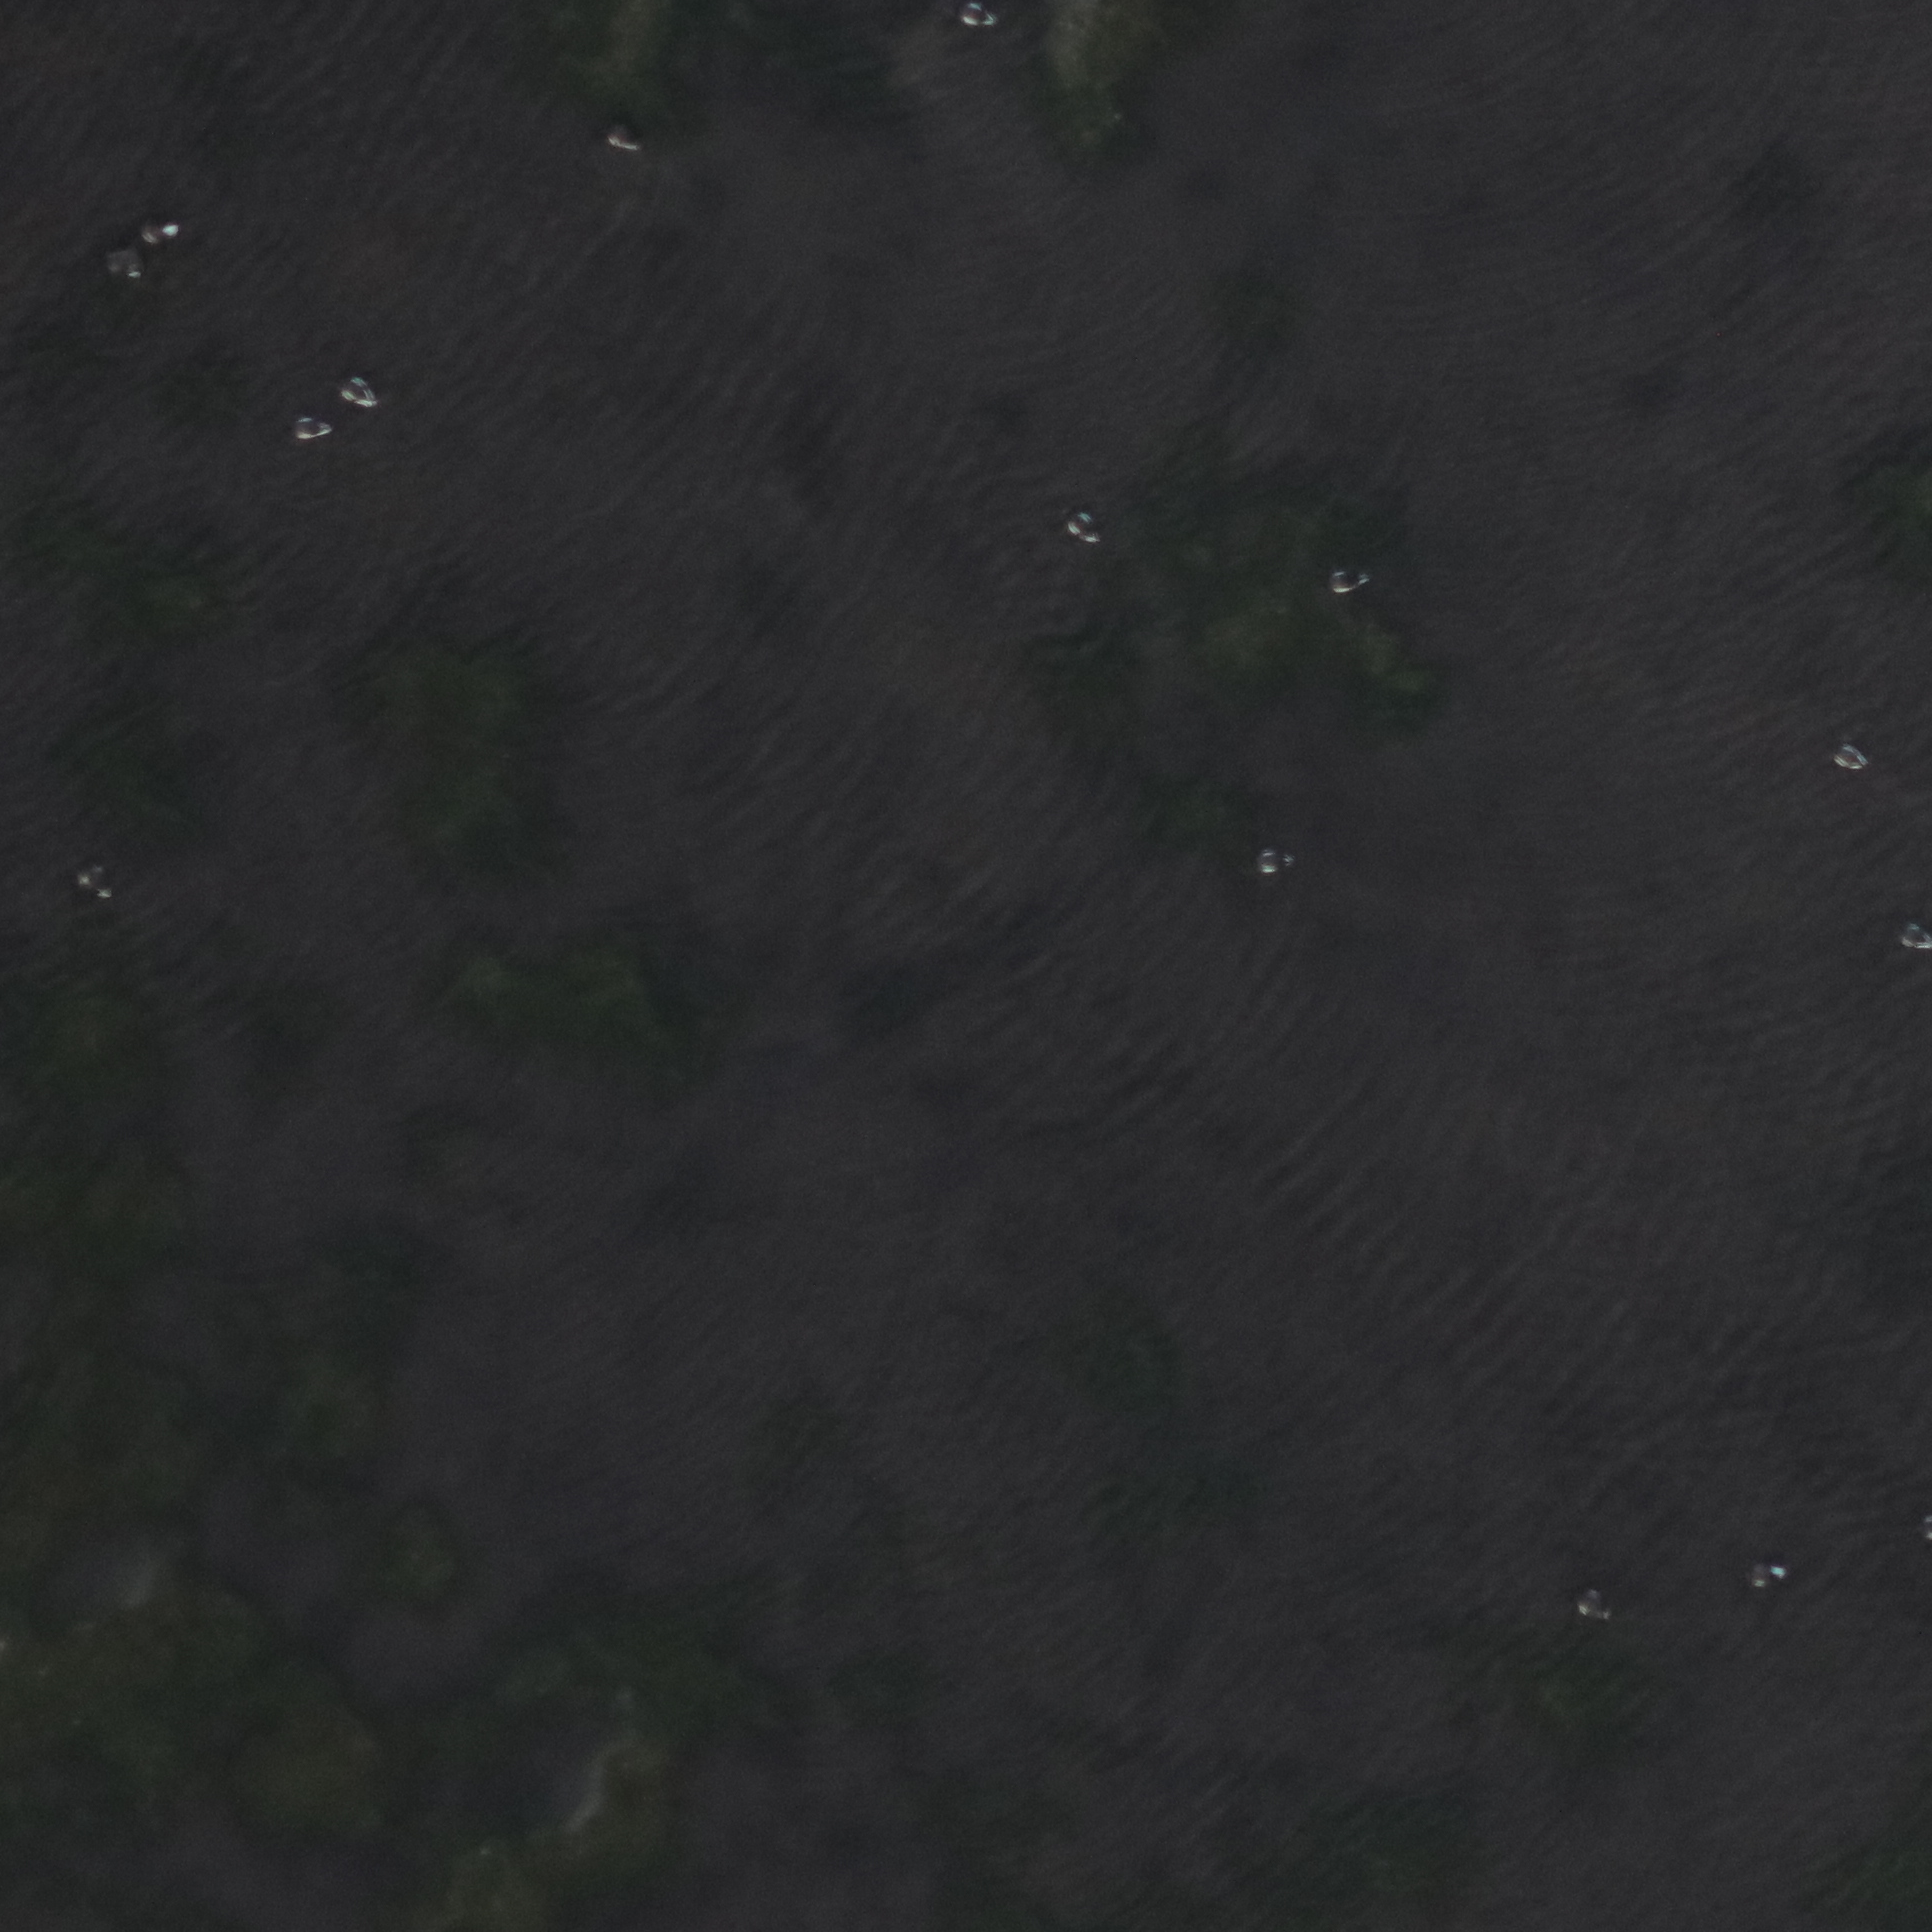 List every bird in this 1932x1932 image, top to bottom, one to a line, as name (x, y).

brant (975, 14)
brant (626, 133)
brant (165, 224)
brant (123, 260)
brant (355, 393)
brant (309, 429)
brant (1081, 528)
brant (1347, 582)
brant (1848, 757)
brant (1274, 861)
brant (100, 869)
brant (1915, 935)
brant (1764, 1573)
brant (1592, 1602)